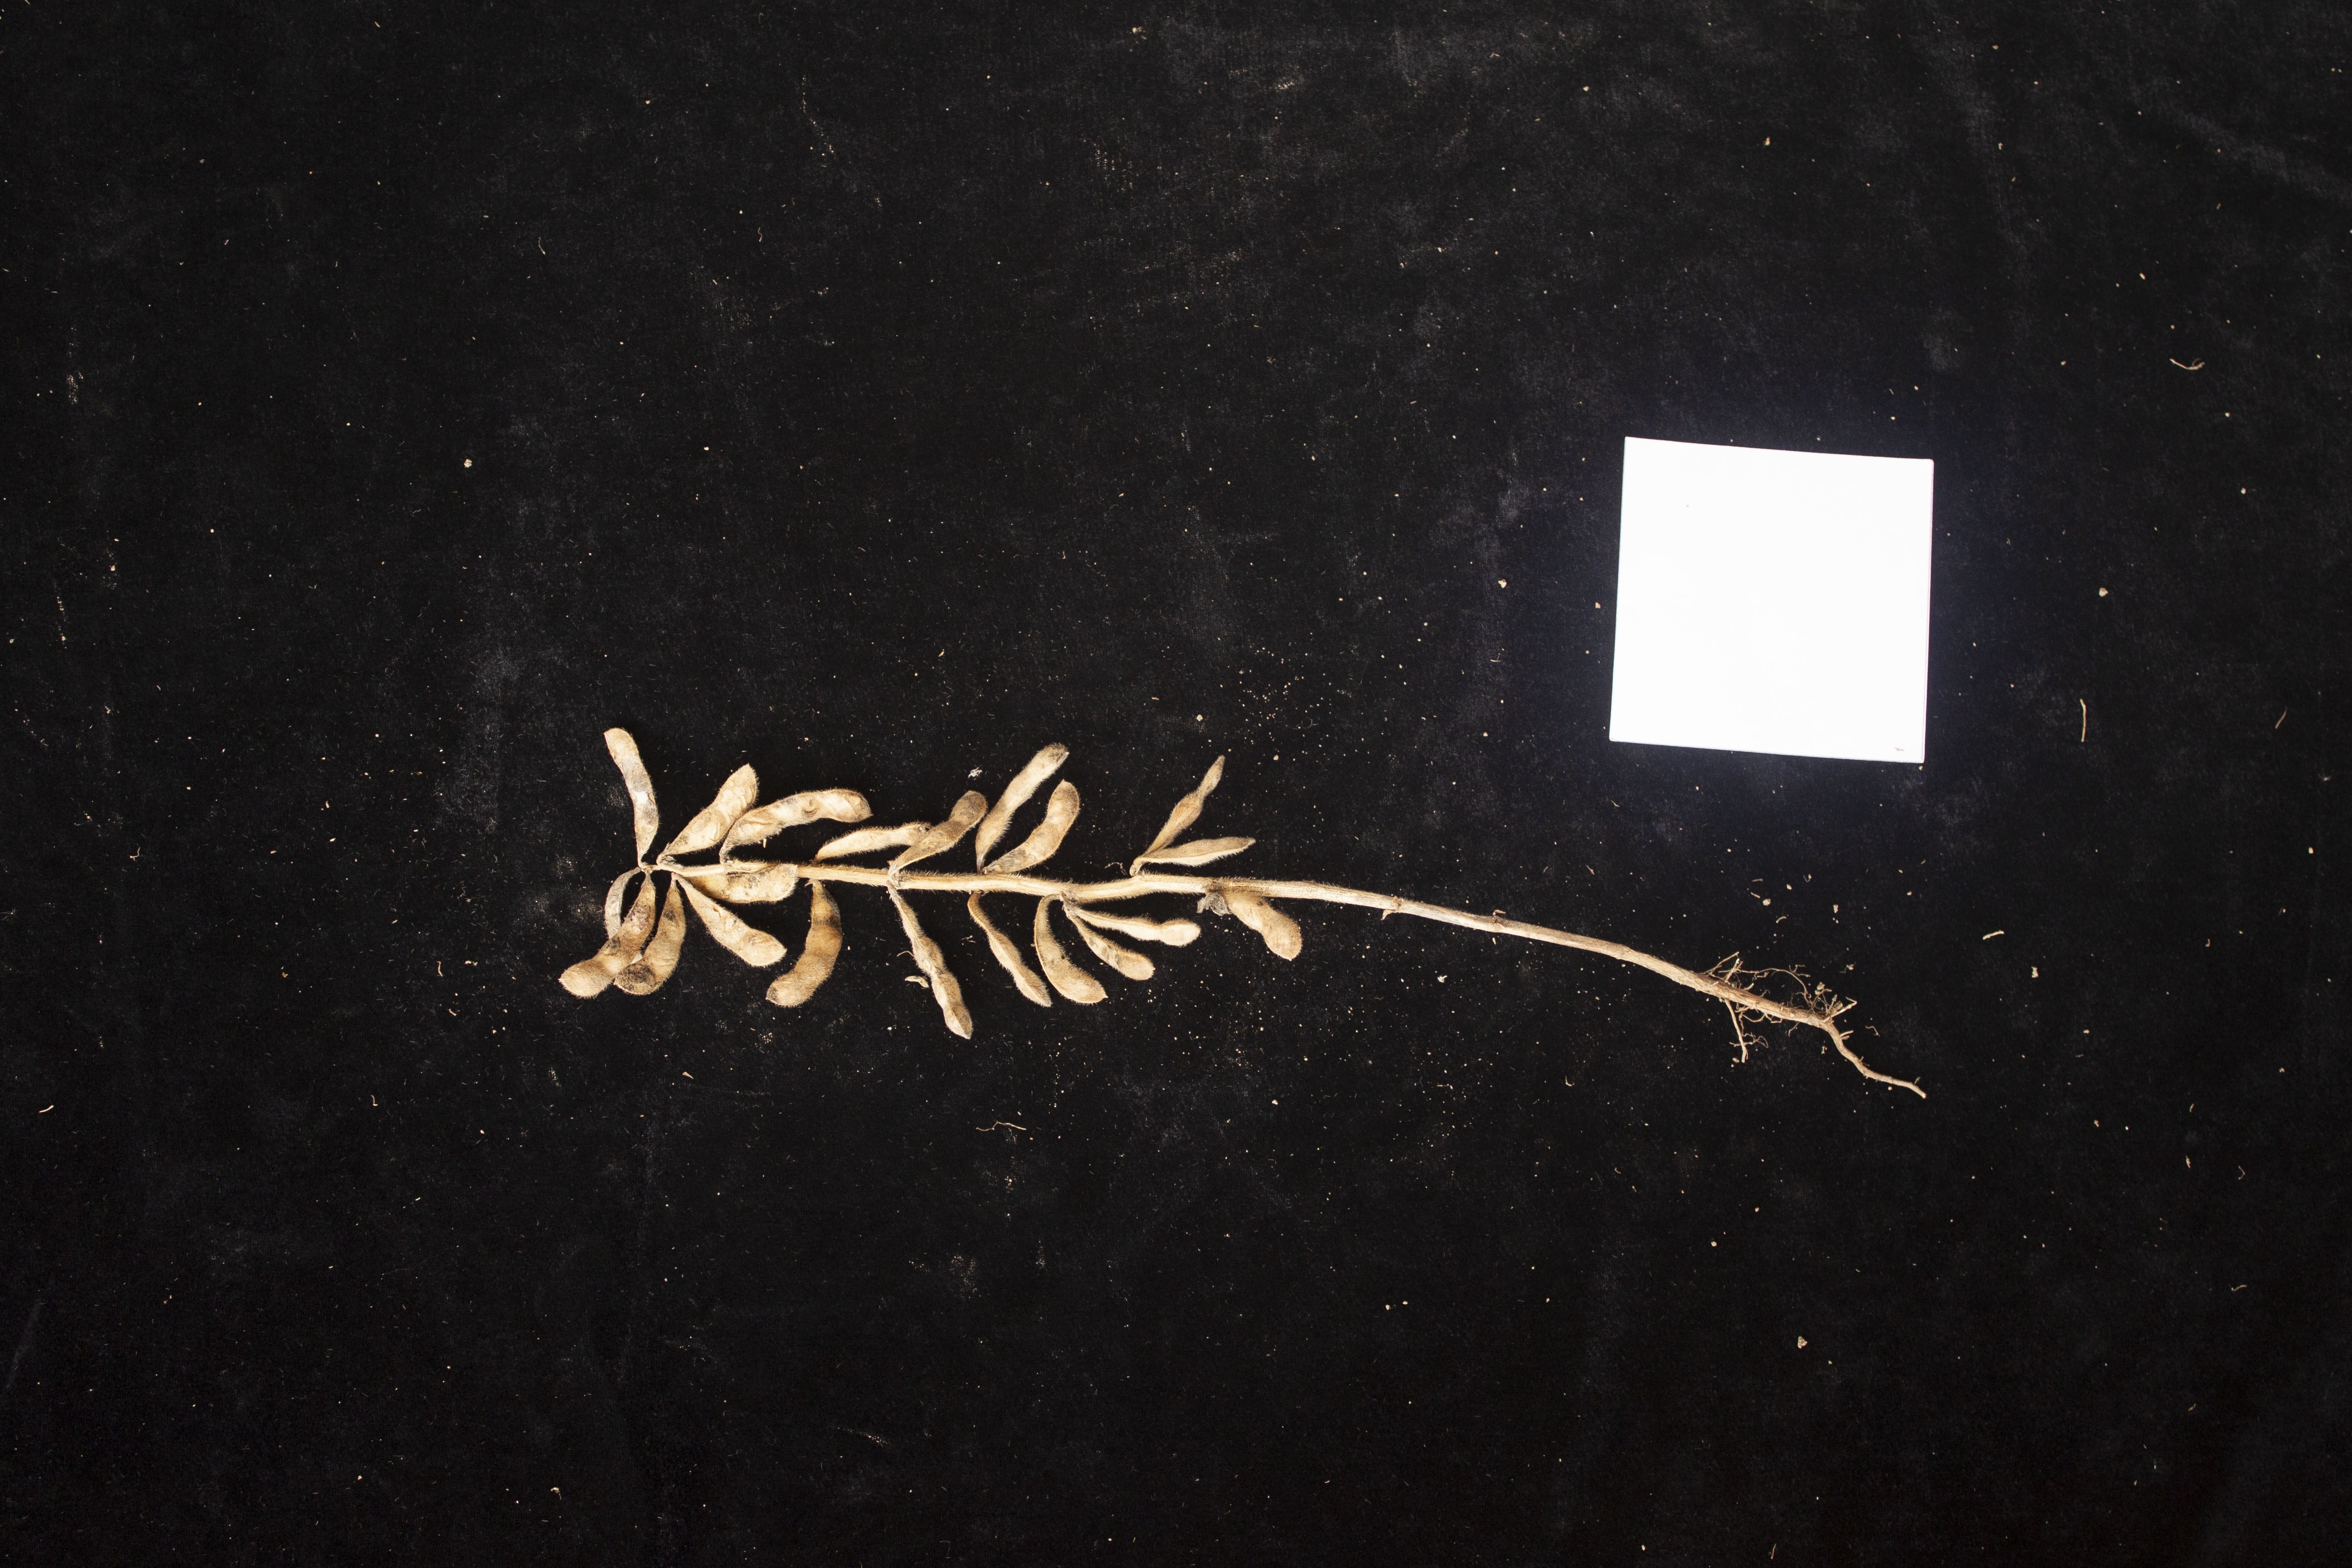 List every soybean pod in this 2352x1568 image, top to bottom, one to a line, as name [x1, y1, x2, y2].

soybean pod [600, 729, 660, 864]
soybean pod [974, 744, 1070, 867]
soybean pod [1149, 754, 1223, 851]
soybean pod [661, 767, 757, 861]
soybean pod [989, 781, 1080, 874]
soybean pod [724, 790, 872, 860]
soybean pod [894, 793, 985, 874]
soybean pod [817, 826, 930, 863]
soybean pod [1139, 839, 1254, 868]
soybean pod [689, 866, 796, 905]
soybean pod [614, 877, 685, 997]
soybean pod [558, 879, 655, 998]
soybean pod [679, 879, 787, 965]
soybean pod [766, 882, 845, 1010]
soybean pod [888, 890, 970, 1040]
soybean pod [1205, 890, 1303, 958]
soybean pod [1036, 897, 1104, 1004]
soybean pod [970, 900, 1047, 1010]
soybean pod [1069, 909, 1199, 944]
soybean pod [1069, 920, 1153, 980]